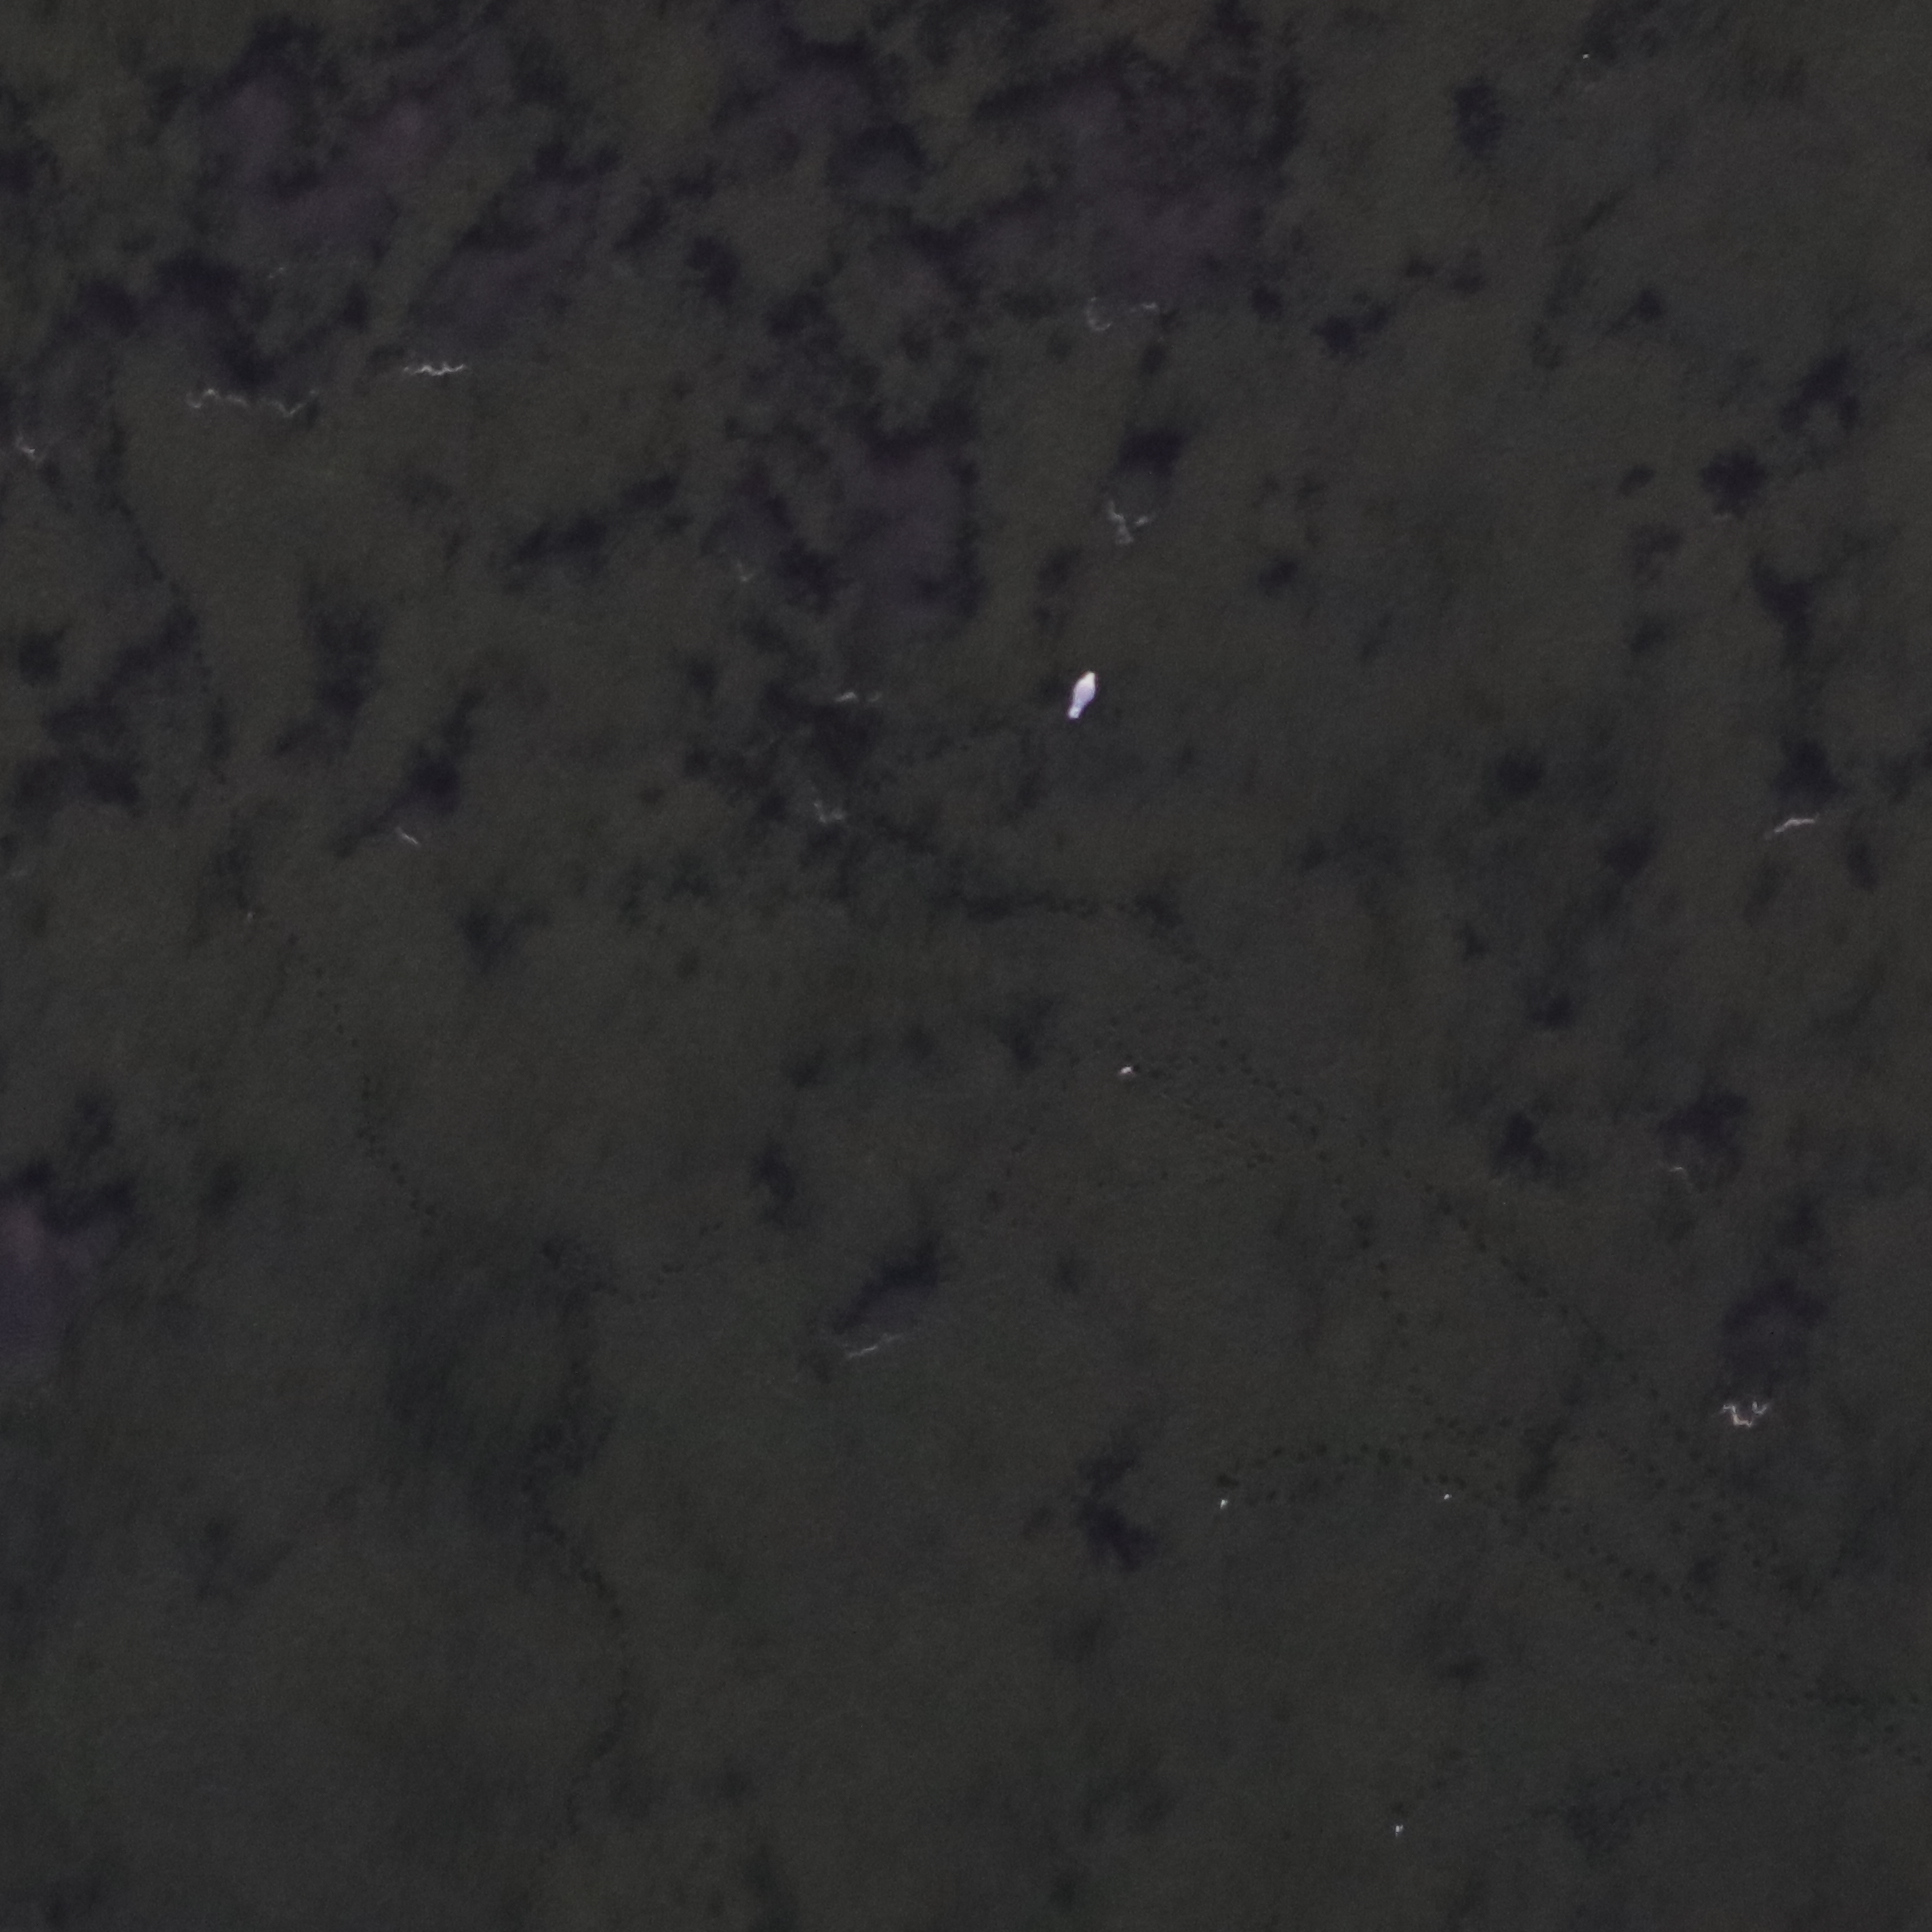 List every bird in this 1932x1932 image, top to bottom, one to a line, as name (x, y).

gull (1082, 695)